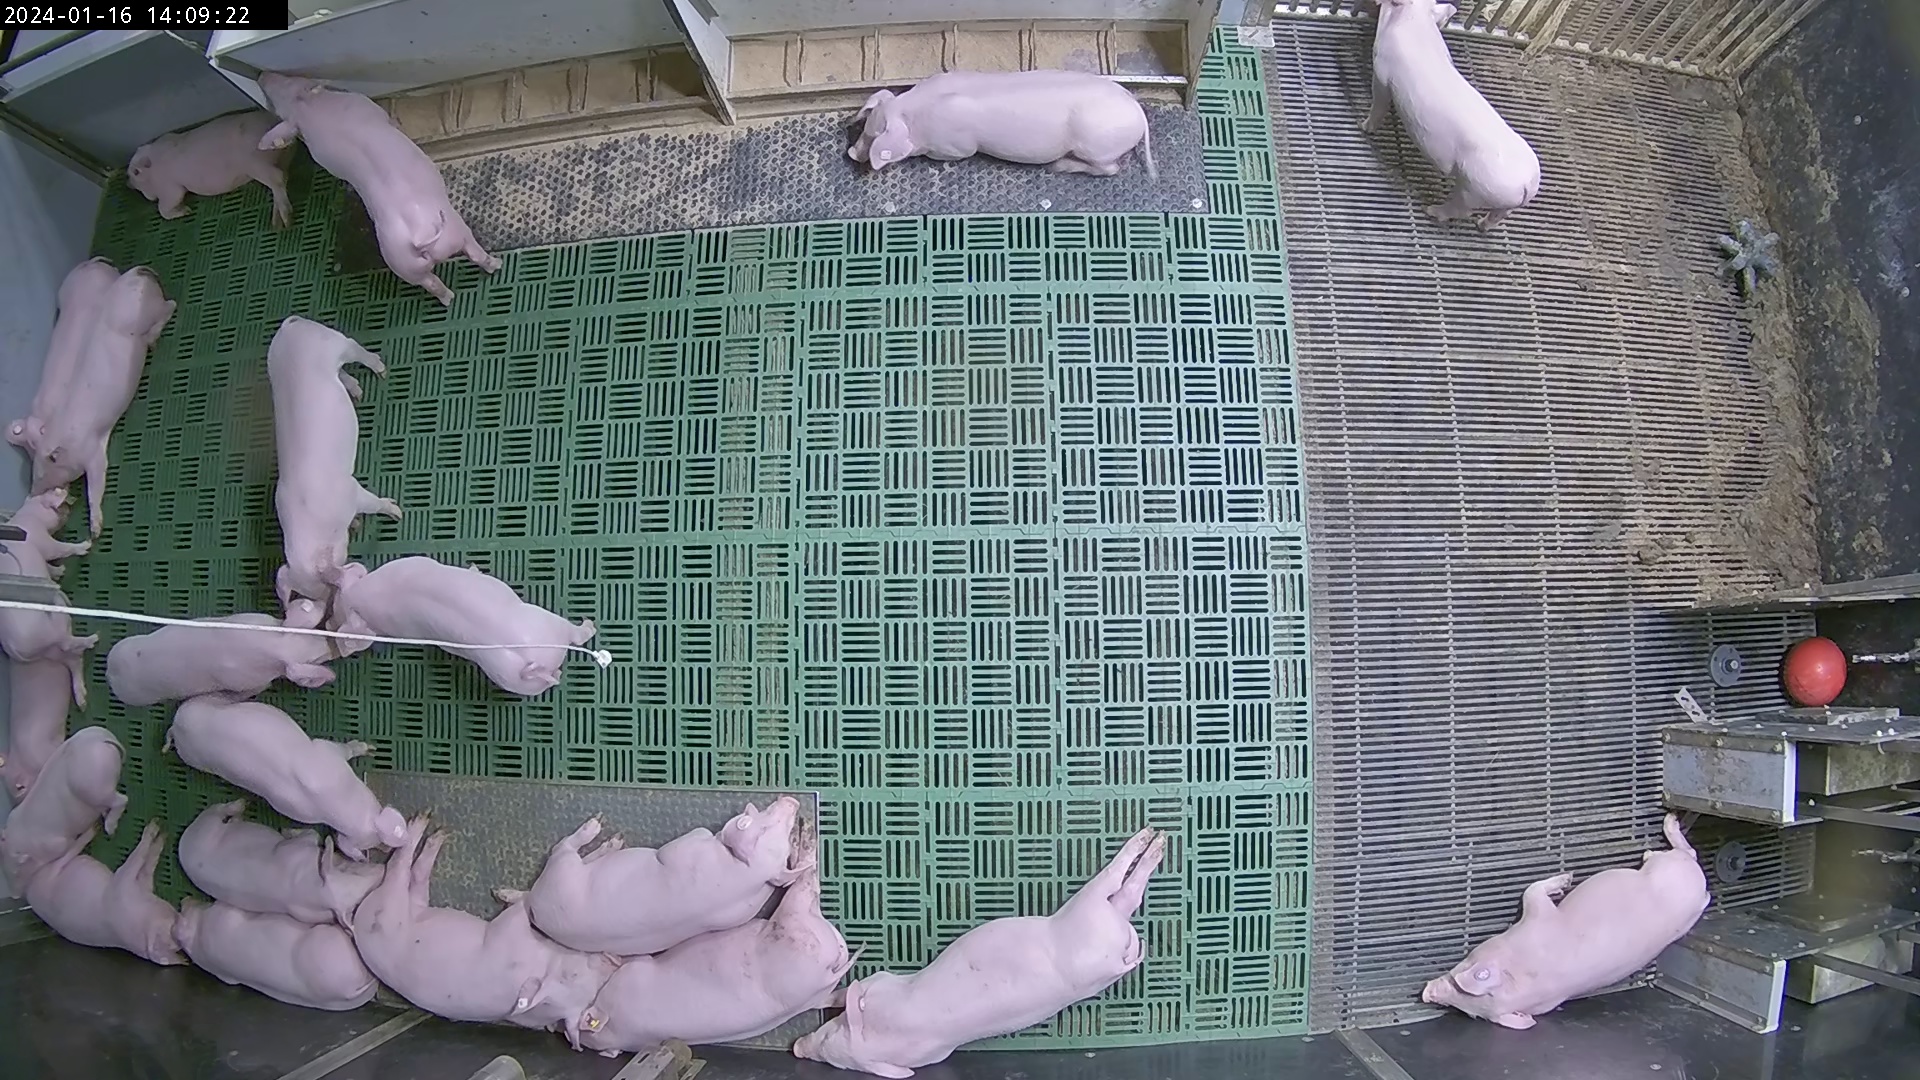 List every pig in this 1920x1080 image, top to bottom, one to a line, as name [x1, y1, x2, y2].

pig [1359, 2, 1541, 233]
pig [848, 71, 1159, 178]
pig [258, 75, 498, 308]
pig [127, 111, 301, 230]
pig [7, 256, 122, 459]
pig [26, 264, 178, 536]
pig [267, 315, 406, 612]
pig [0, 484, 101, 666]
pig [325, 553, 595, 697]
pig [106, 599, 341, 709]
pig [0, 644, 90, 808]
pig [165, 684, 412, 861]
pig [1, 726, 128, 900]
pig [525, 794, 813, 958]
pig [178, 797, 386, 948]
pig [1421, 806, 1715, 1029]
pig [351, 811, 620, 1051]
pig [23, 818, 188, 967]
pig [564, 819, 868, 1059]
pig [793, 829, 1165, 1078]
pig [170, 894, 382, 1010]